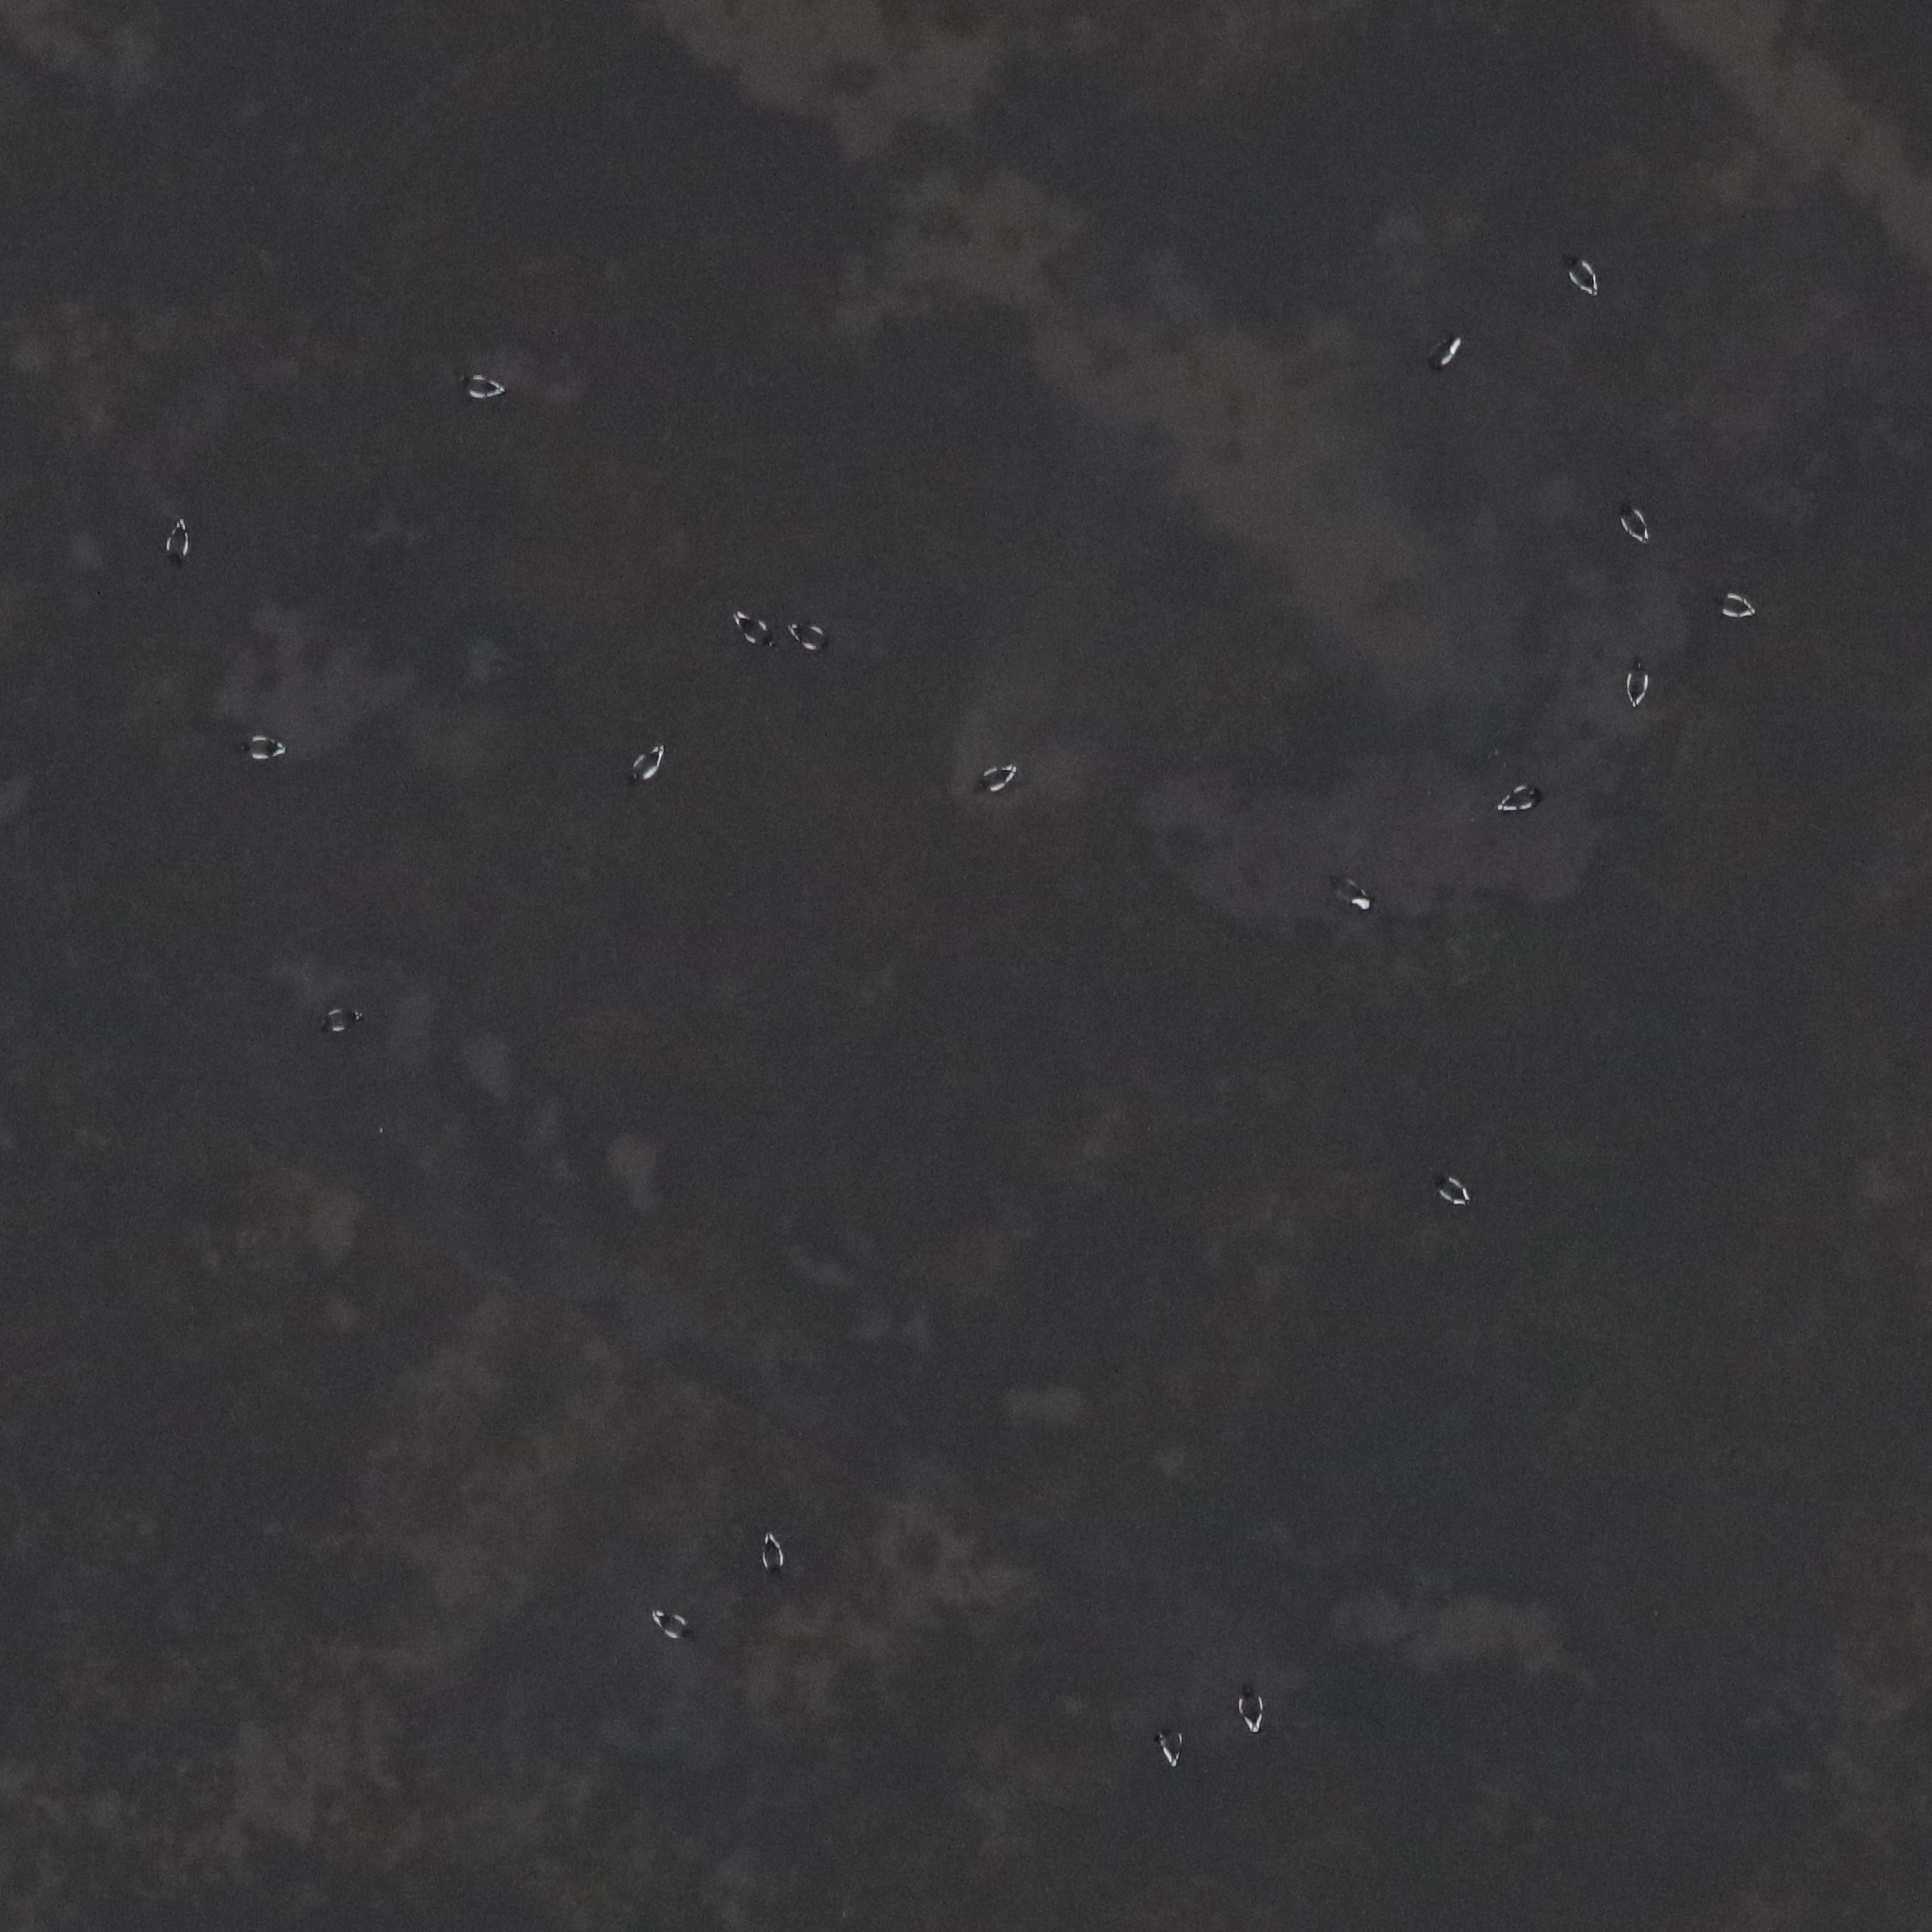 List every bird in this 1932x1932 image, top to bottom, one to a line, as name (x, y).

brant (1581, 276)
brant (1445, 353)
brant (482, 387)
brant (1634, 524)
brant (178, 542)
brant (1733, 606)
brant (754, 628)
brant (810, 636)
brant (1636, 684)
brant (262, 747)
brant (647, 764)
brant (996, 778)
brant (1519, 798)
brant (1355, 896)
brant (339, 1019)
brant (1451, 1189)
brant (773, 1554)
brant (672, 1625)
brant (1250, 1709)
brant (1169, 1747)